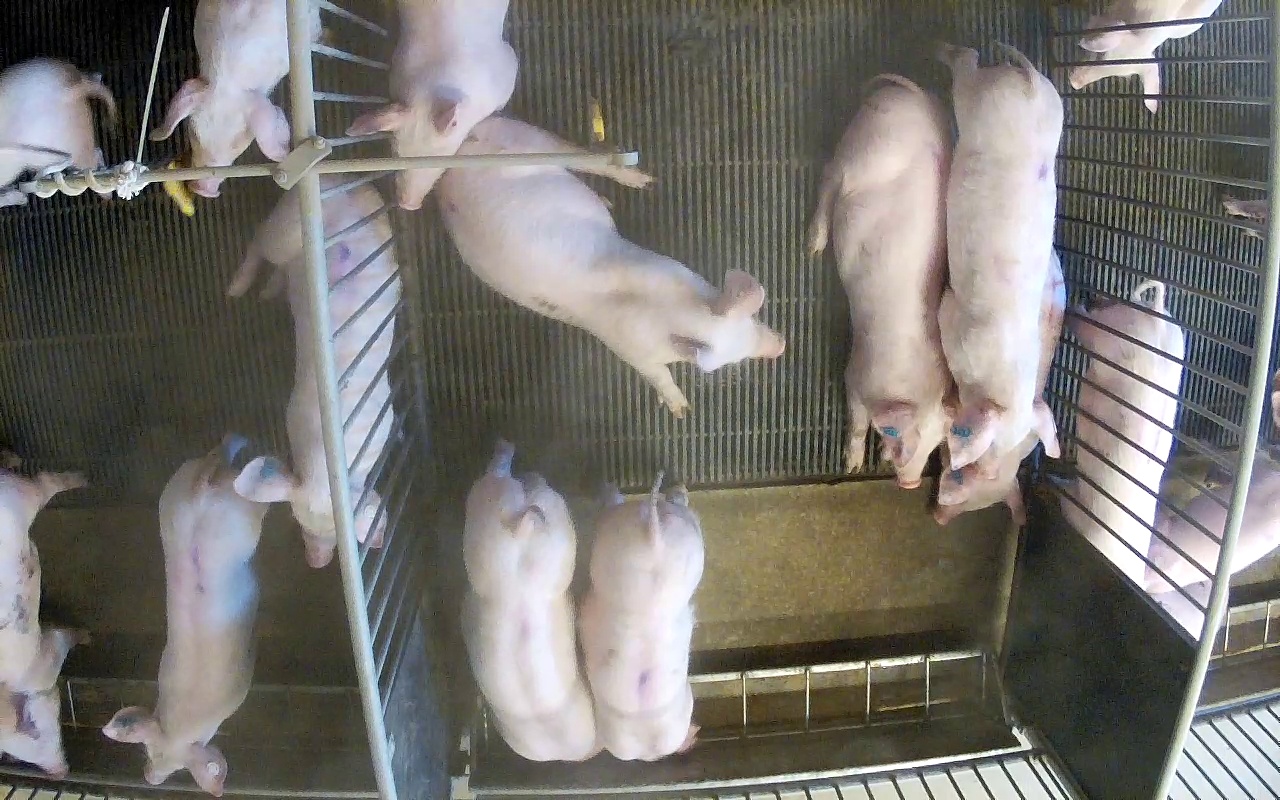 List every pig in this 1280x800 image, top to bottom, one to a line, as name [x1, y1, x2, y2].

pig [151, 0, 338, 199]
pig [346, 0, 520, 214]
pig [1069, 0, 1222, 115]
pig [925, 37, 1064, 481]
pig [0, 56, 115, 206]
pig [806, 73, 963, 490]
pig [438, 117, 788, 423]
pig [223, 174, 402, 572]
pig [933, 246, 1068, 527]
pig [1035, 280, 1186, 588]
pig [103, 433, 273, 798]
pig [1140, 439, 1279, 595]
pig [459, 440, 597, 762]
pig [0, 448, 94, 781]
pig [577, 472, 704, 762]
pig [1149, 579, 1230, 642]